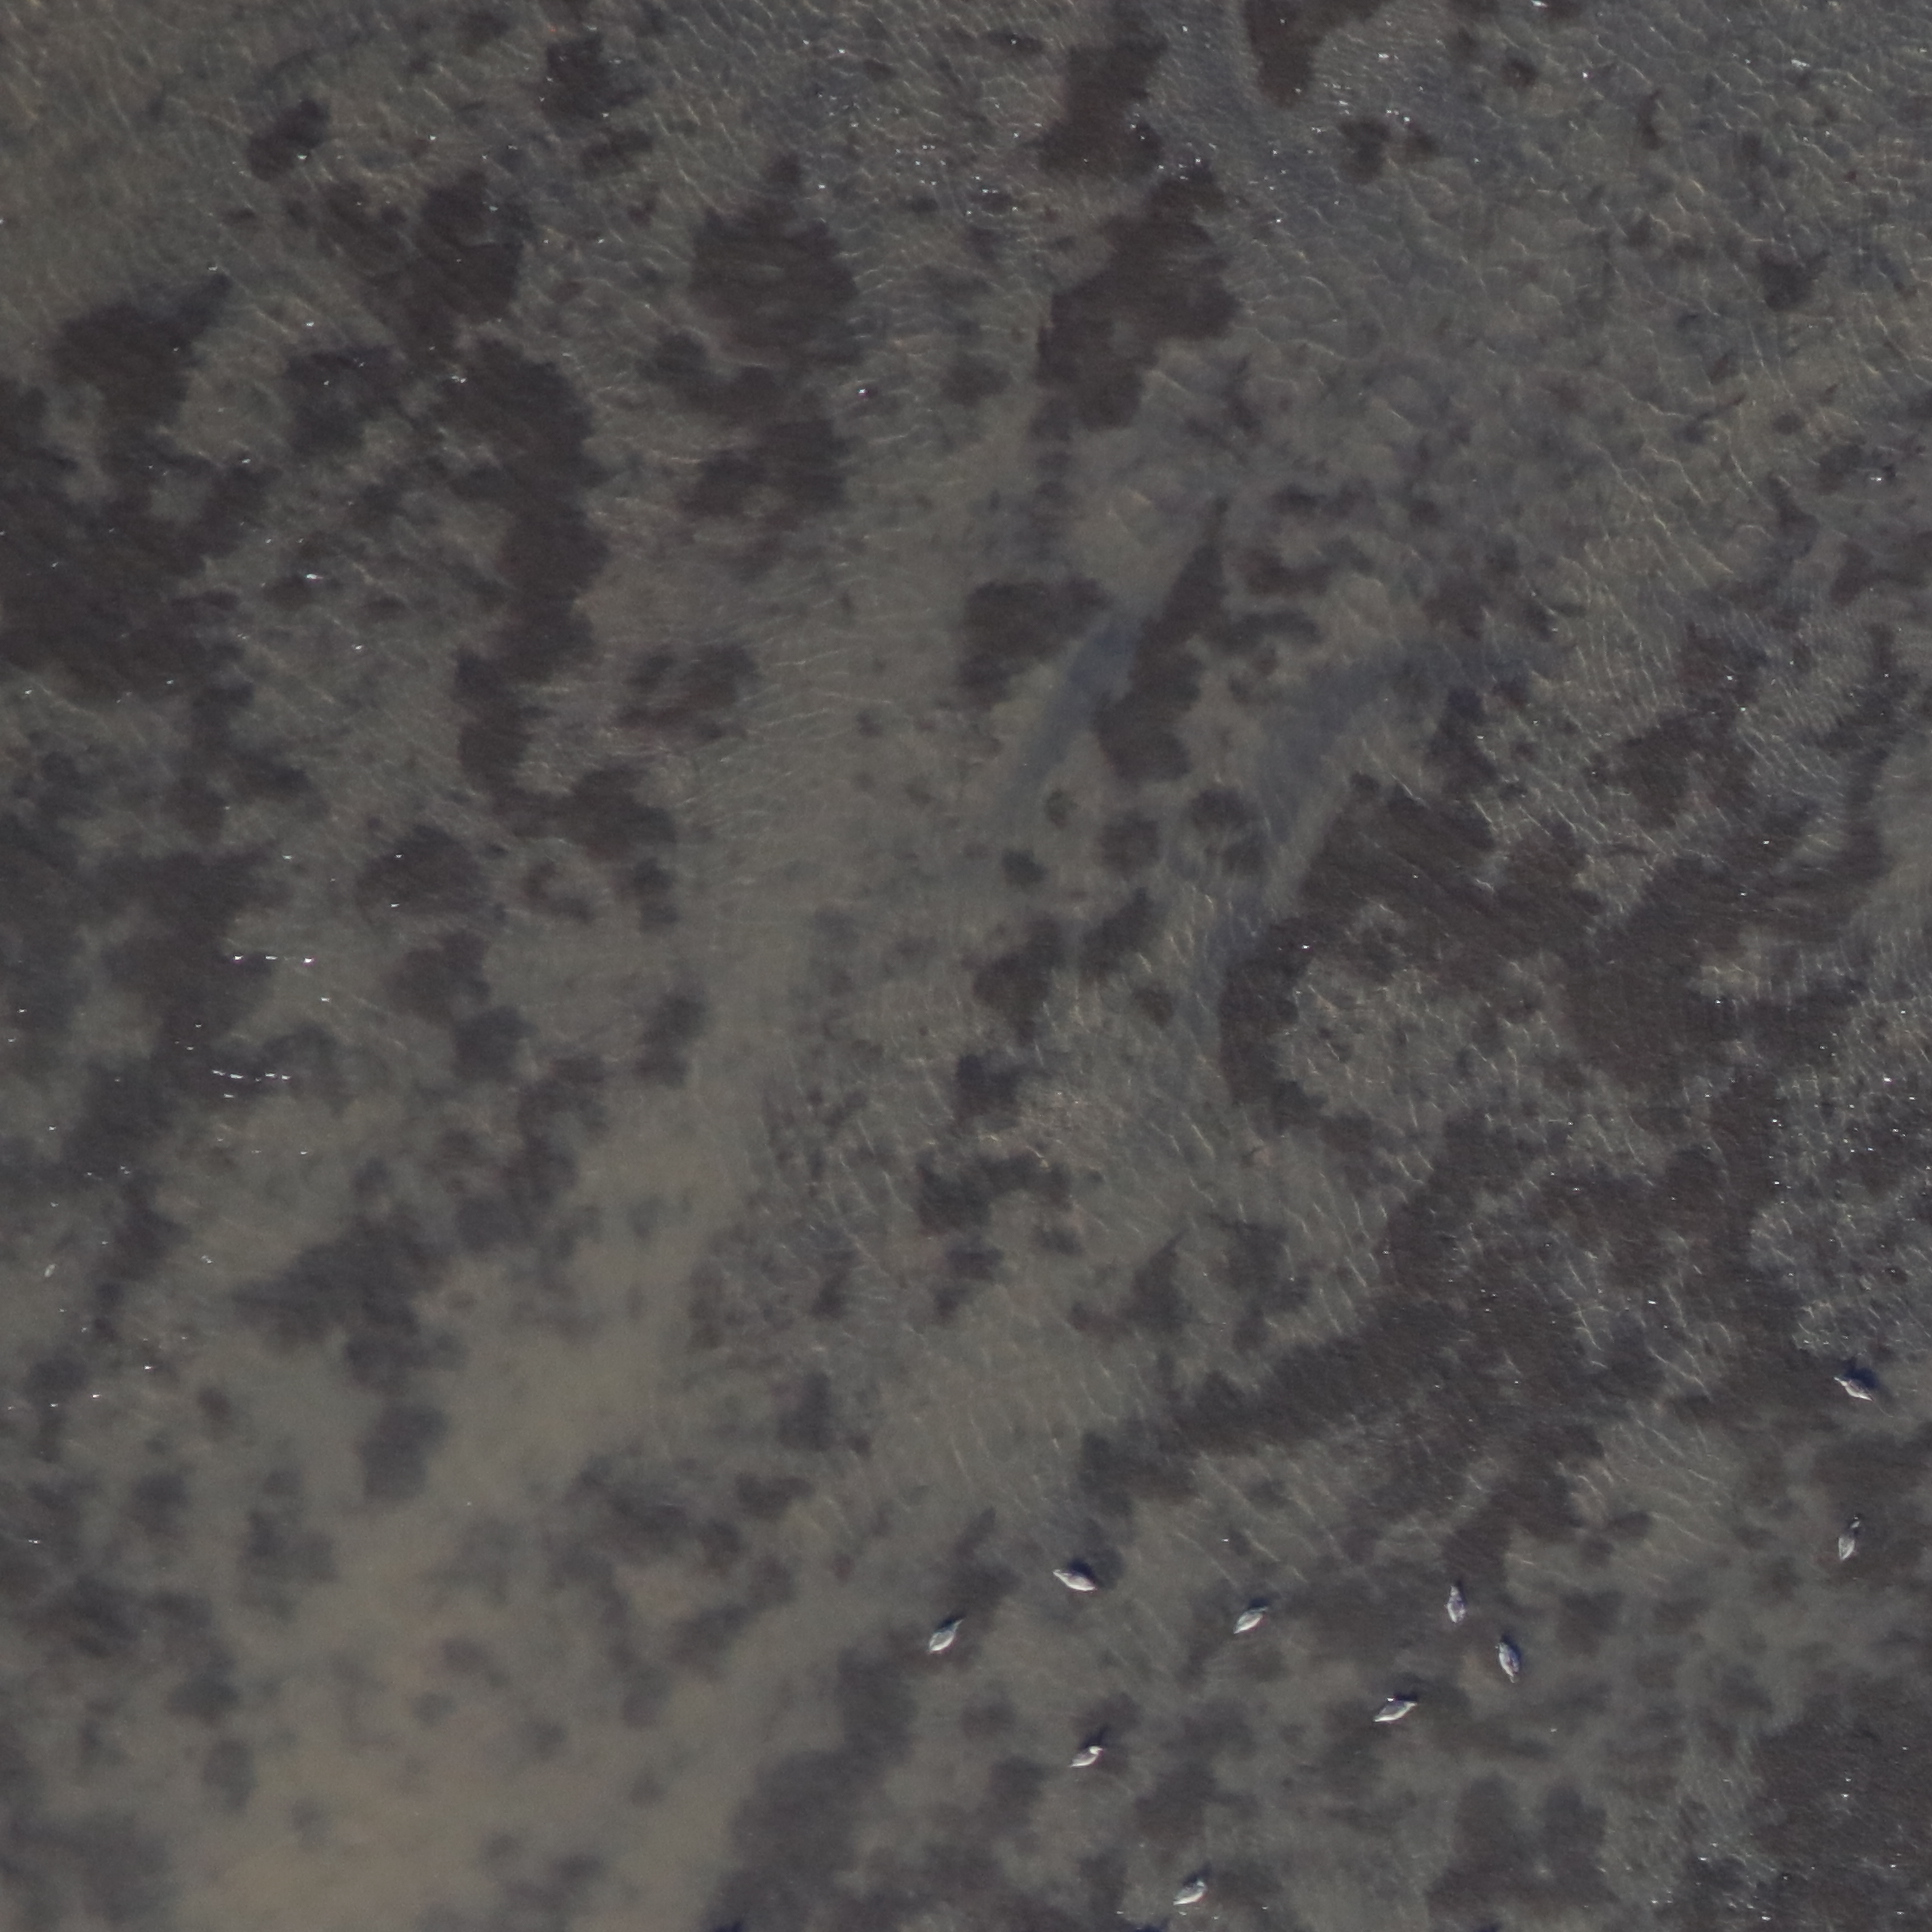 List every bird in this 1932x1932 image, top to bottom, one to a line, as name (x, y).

other bird (1855, 1389)
other bird (1849, 1543)
other bird (1073, 1577)
other bird (1457, 1604)
other bird (1246, 1619)
other bird (945, 1639)
other bird (1505, 1659)
other bird (1399, 1710)
other bird (1083, 1754)
other bird (1194, 1894)